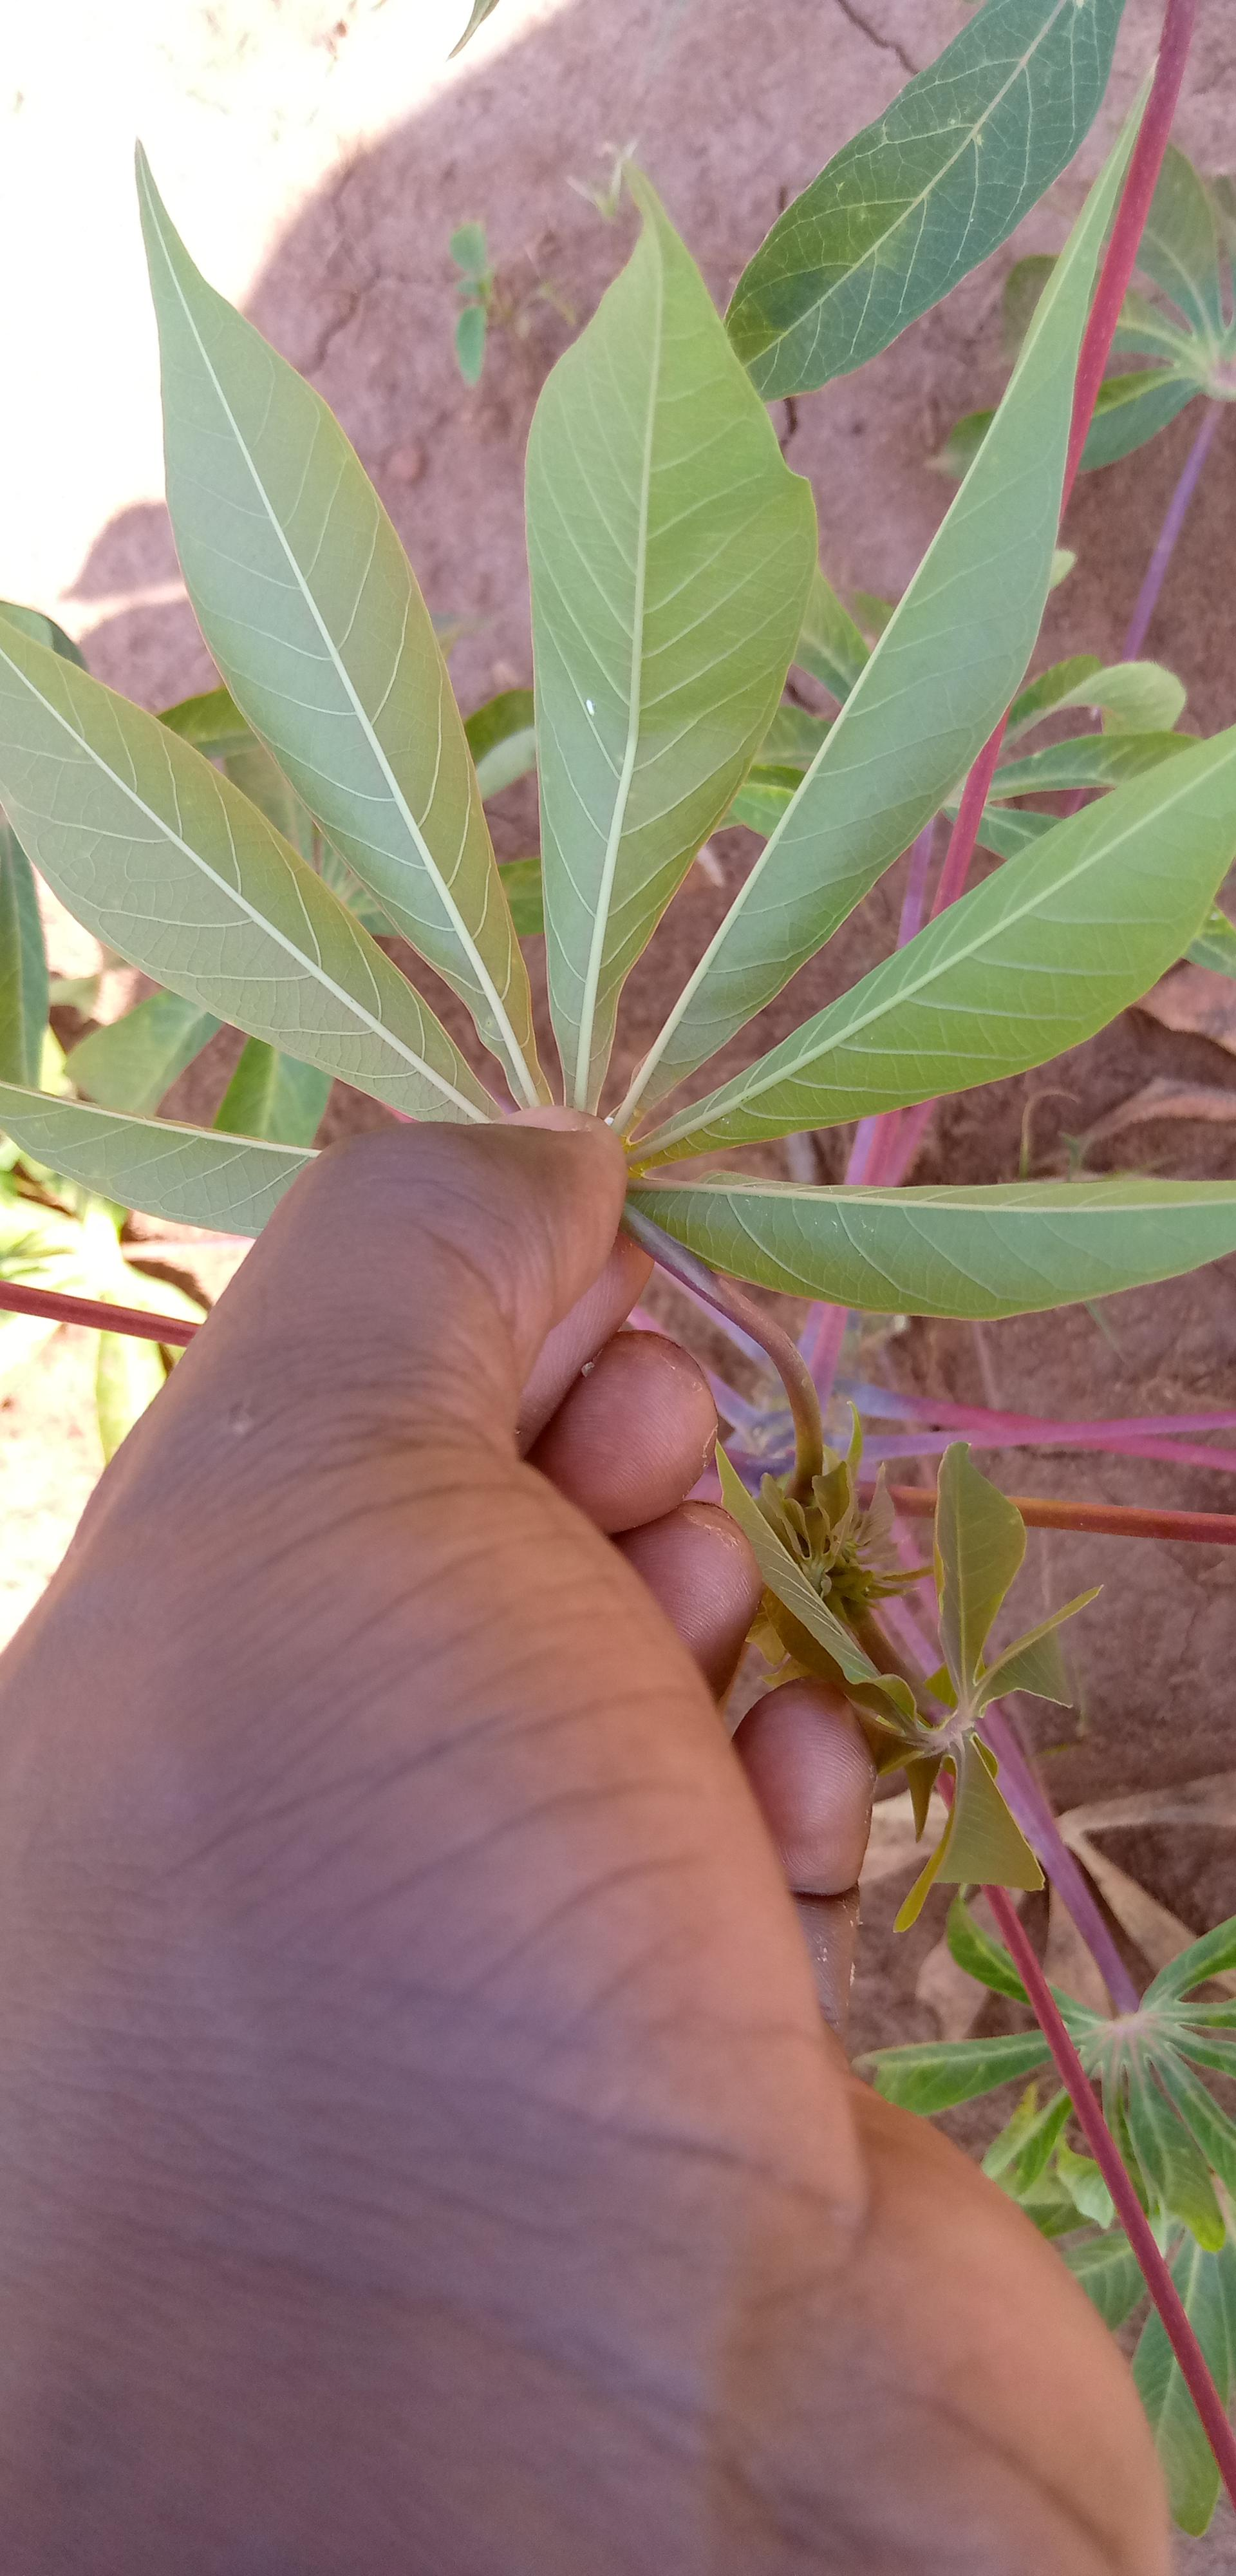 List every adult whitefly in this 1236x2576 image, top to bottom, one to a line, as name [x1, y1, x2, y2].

whitefly [583, 695, 599, 721]